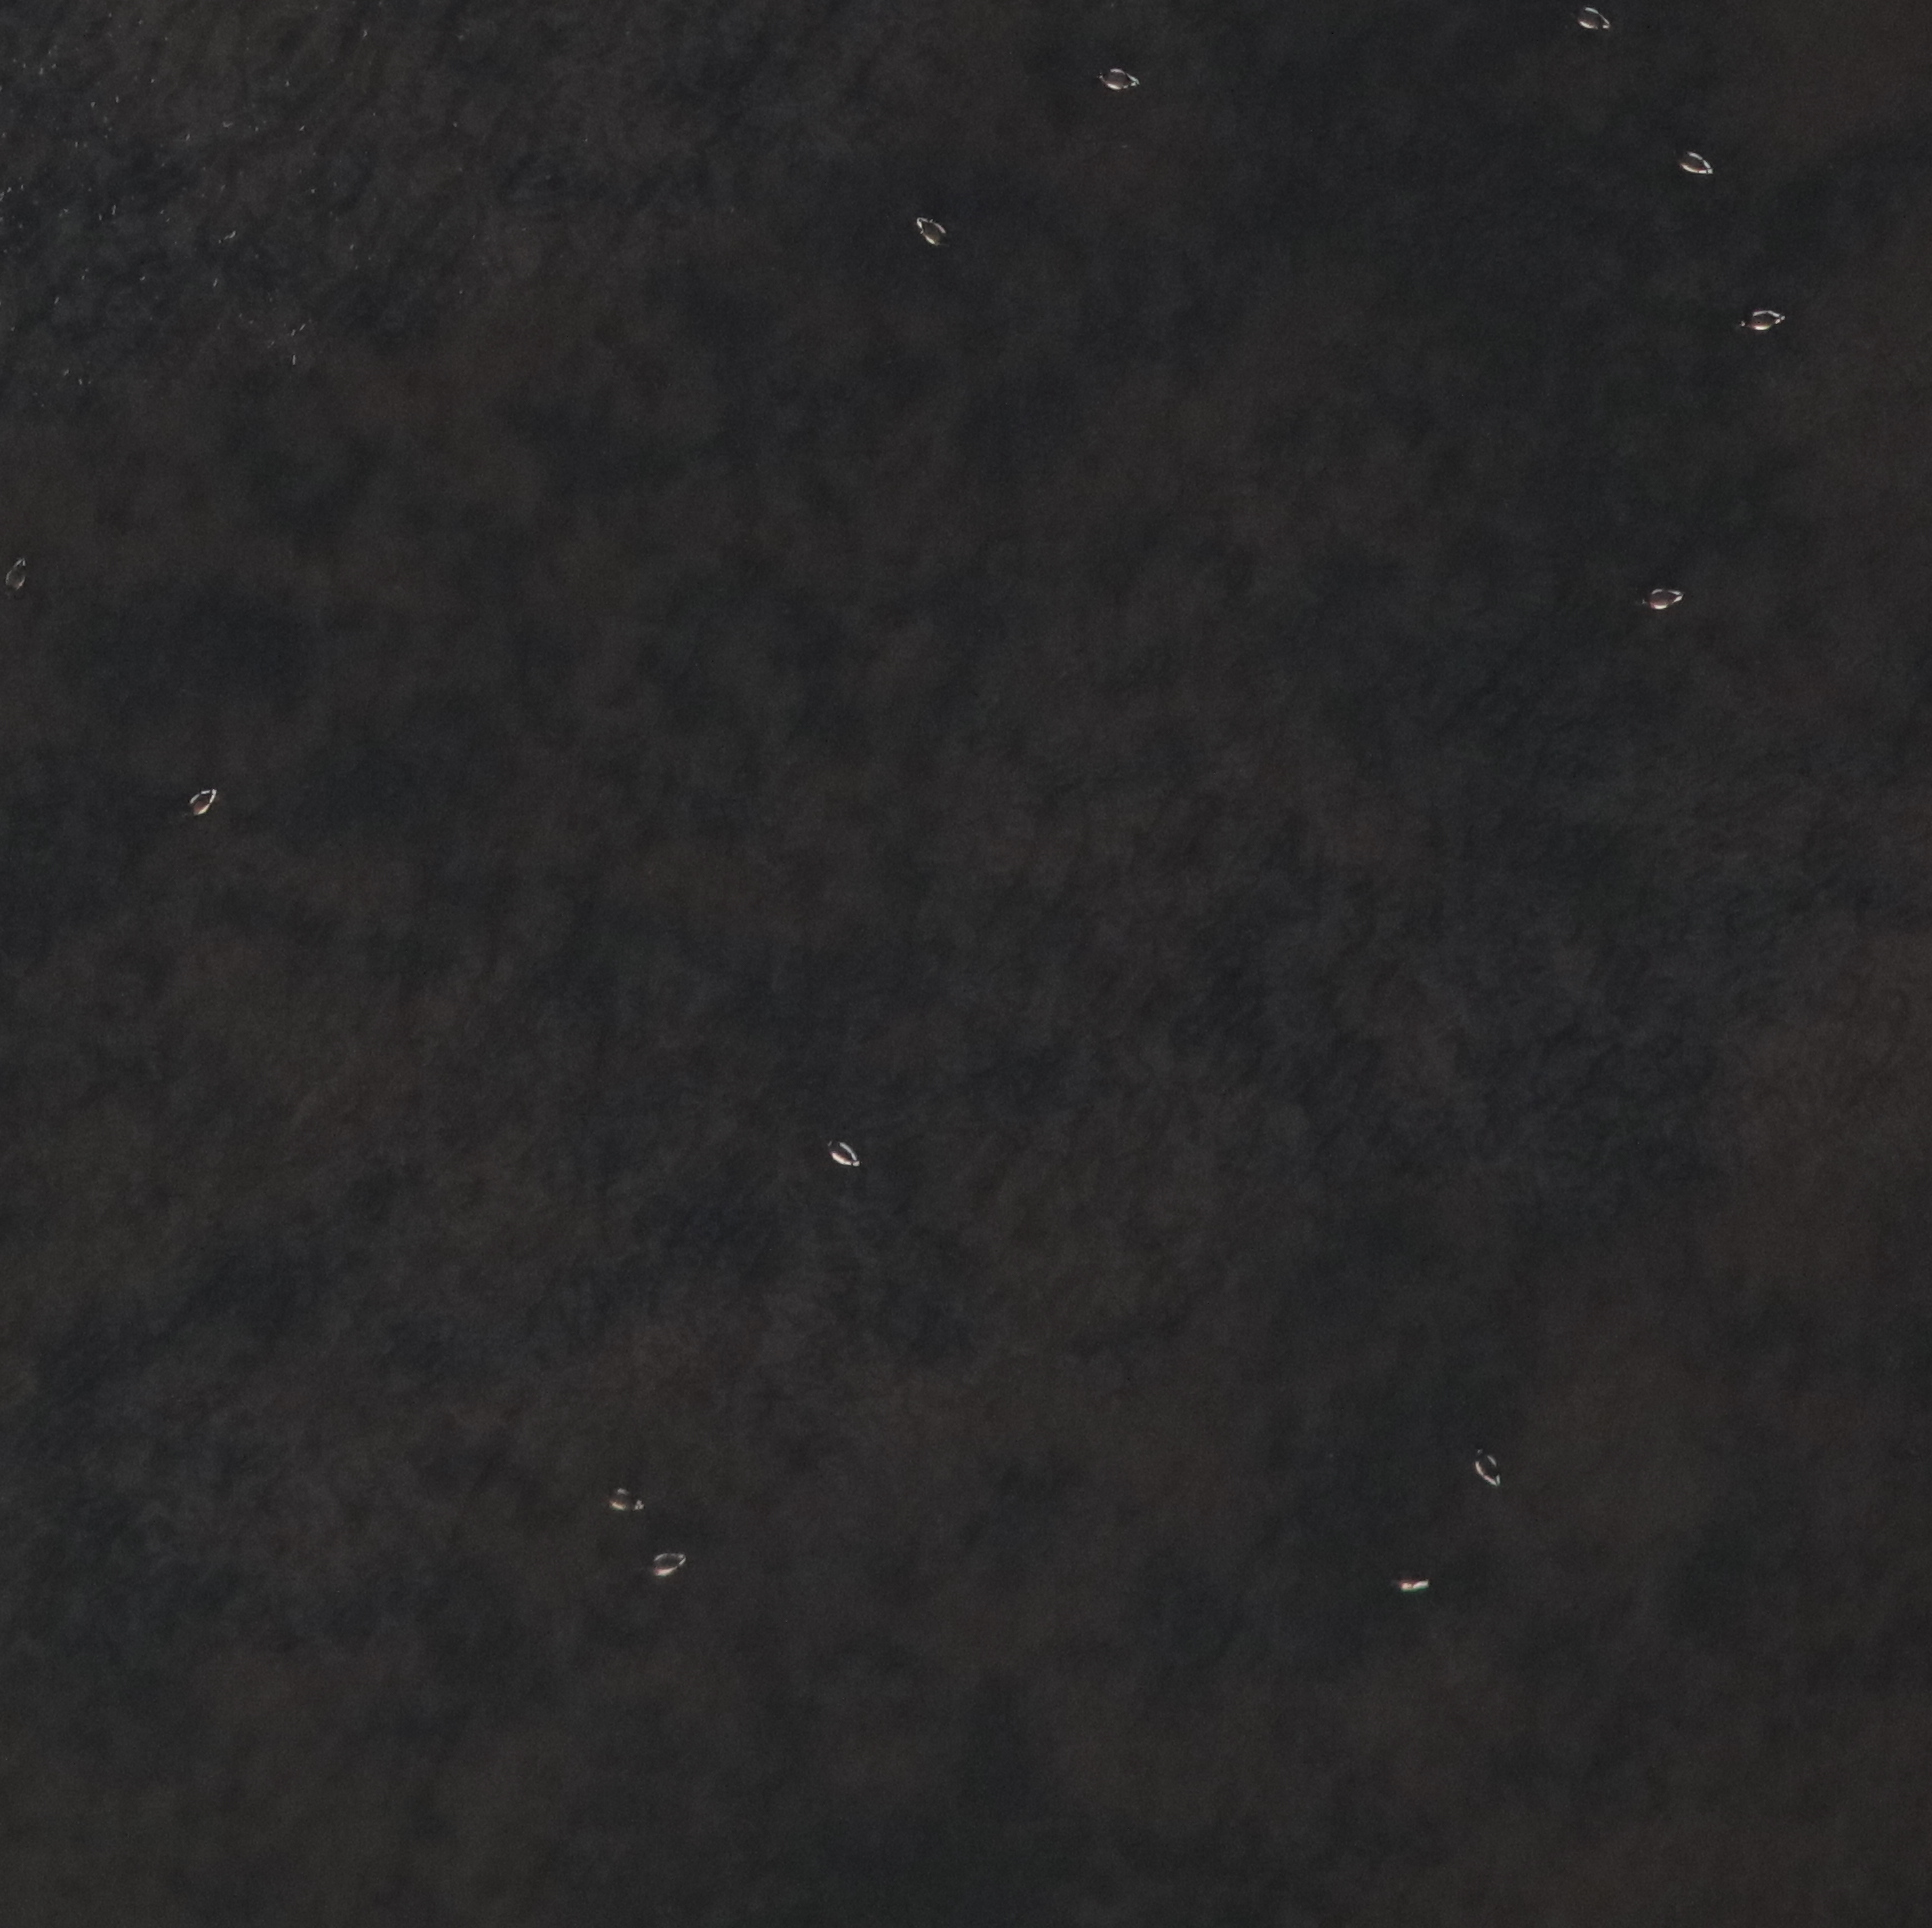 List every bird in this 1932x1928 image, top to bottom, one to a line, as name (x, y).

brant (1592, 19)
brant (1118, 79)
brant (1695, 163)
brant (932, 232)
brant (1763, 319)
brant (16, 576)
brant (1661, 598)
brant (201, 802)
brant (844, 1154)
brant (1485, 1465)
brant (625, 1499)
brant (666, 1562)
brant (1411, 1583)